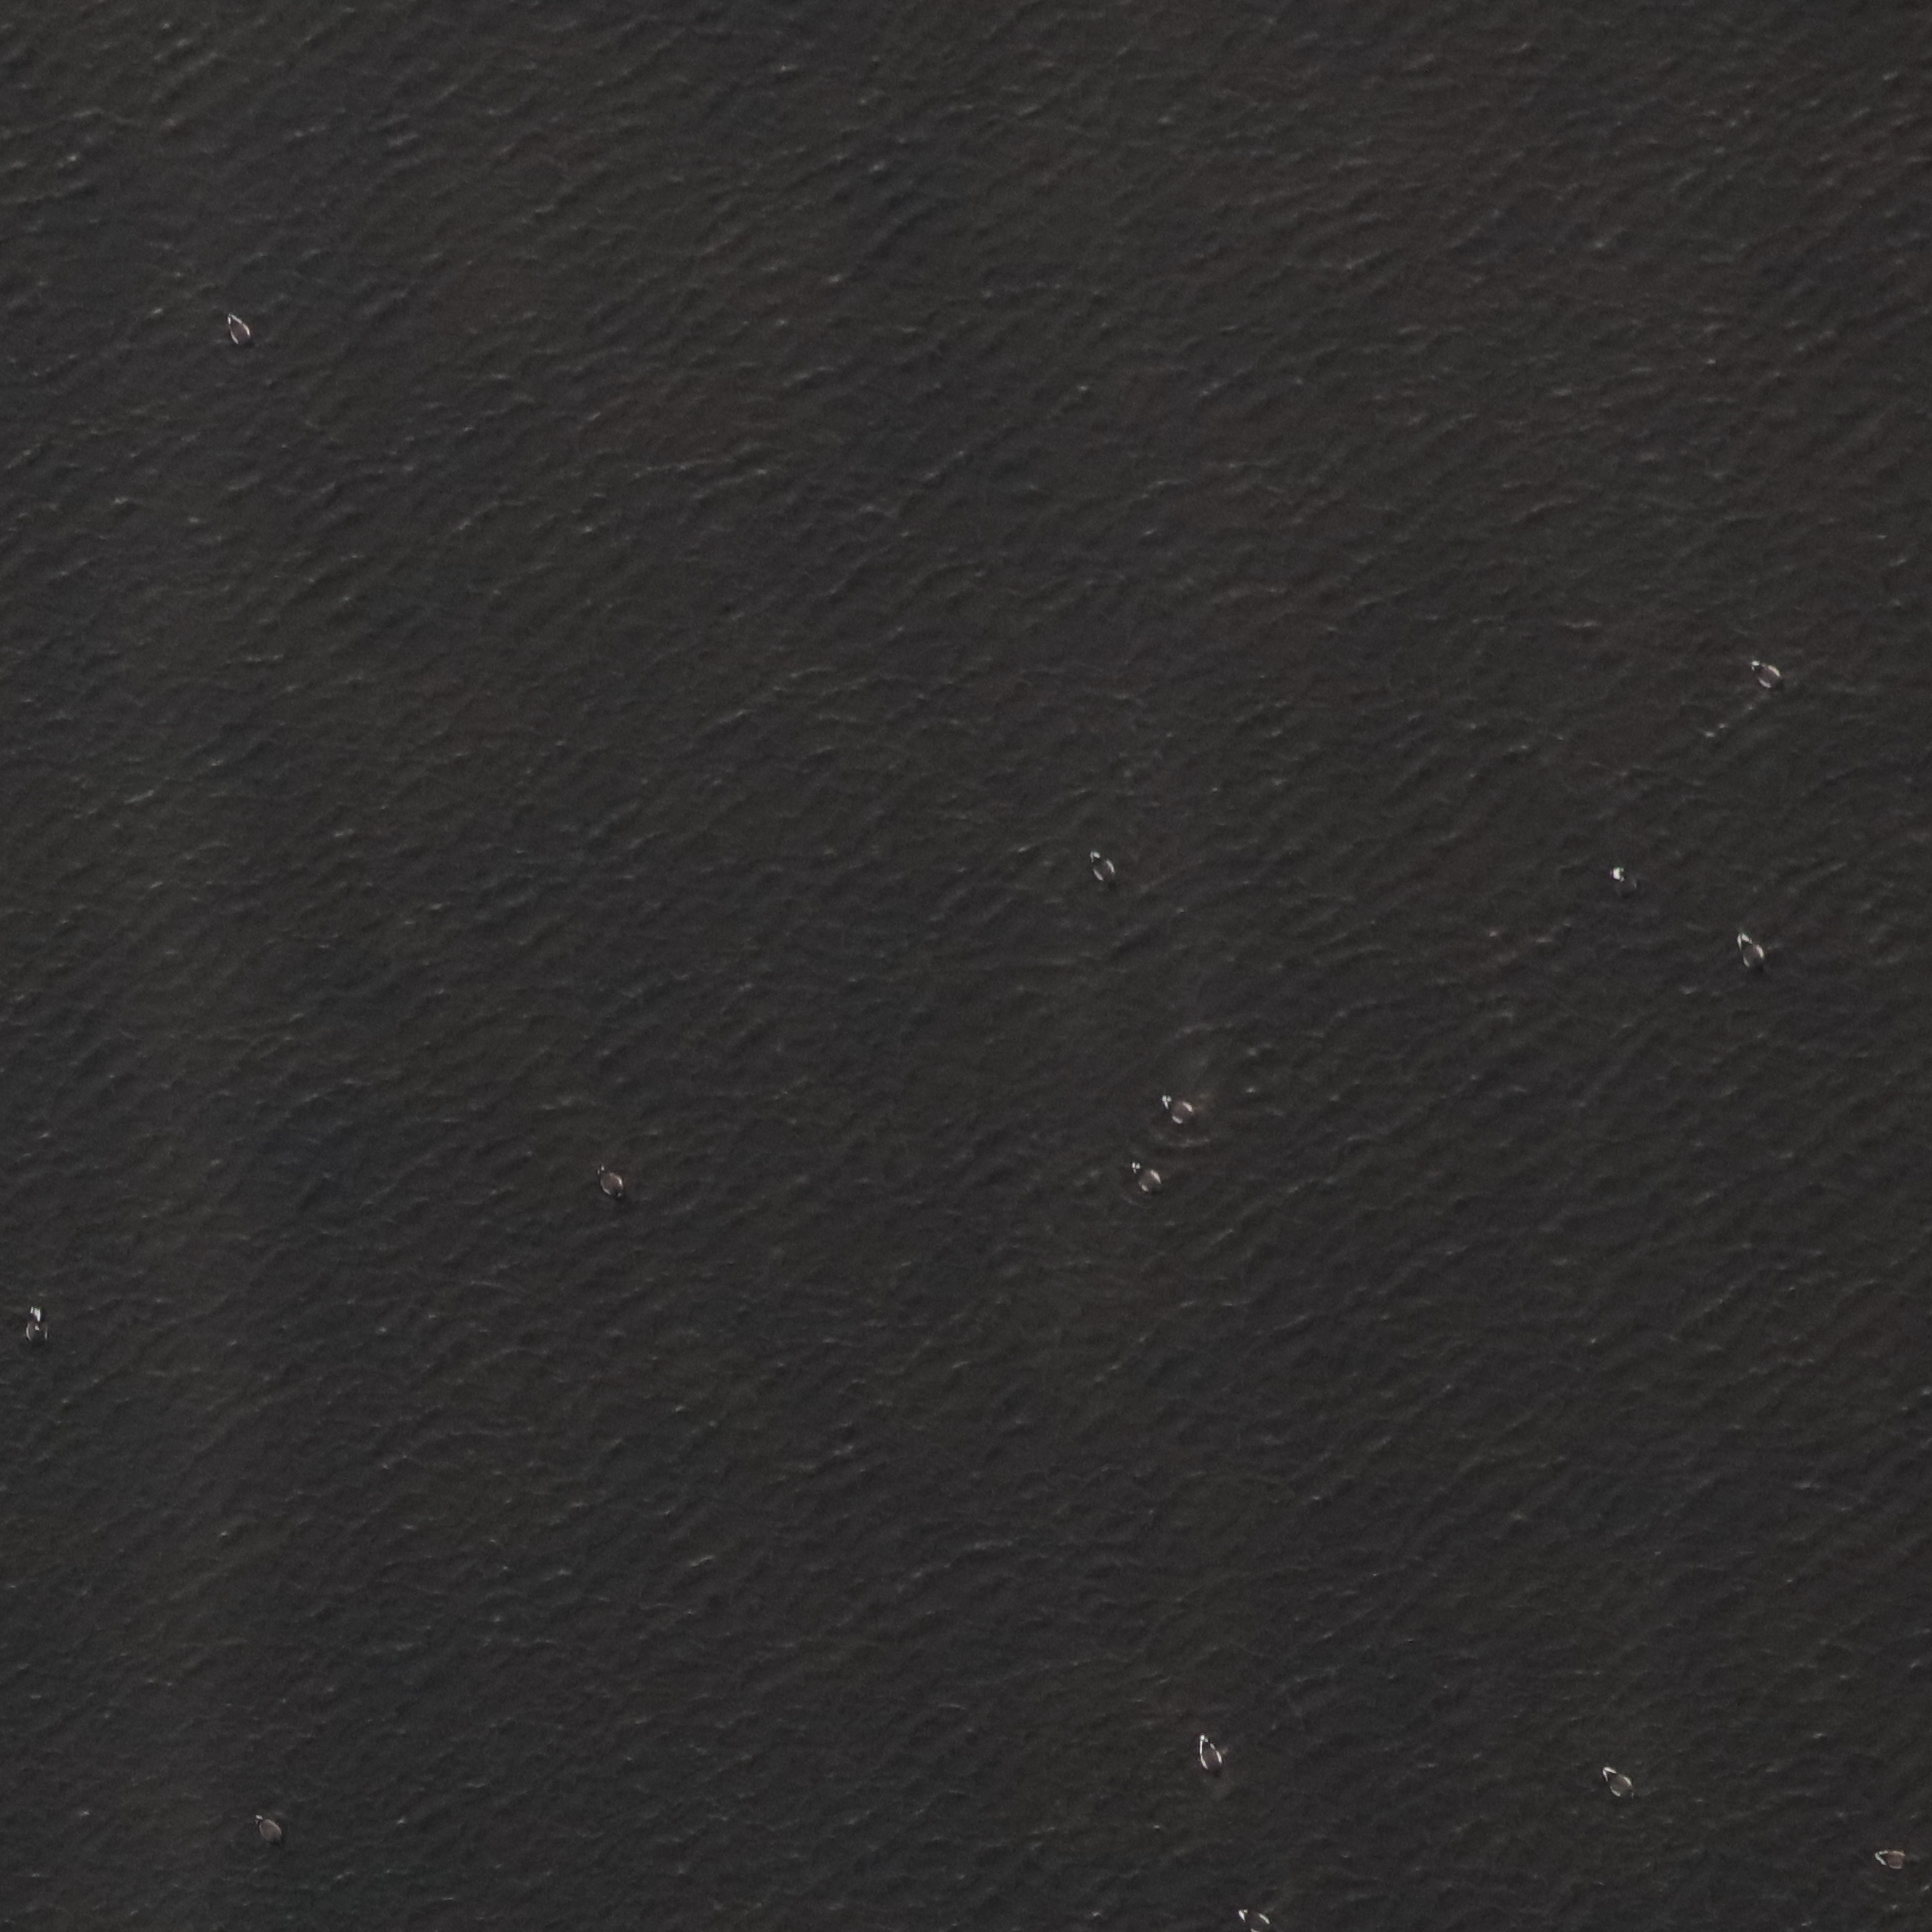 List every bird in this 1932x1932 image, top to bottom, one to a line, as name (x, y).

brant (239, 331)
brant (1768, 675)
brant (1102, 871)
brant (1623, 877)
brant (1753, 953)
brant (1180, 1109)
brant (1147, 1178)
brant (611, 1182)
brant (36, 1330)
brant (1211, 1756)
brant (1618, 1784)
brant (270, 1829)
brant (1896, 1858)
brant (1259, 1924)